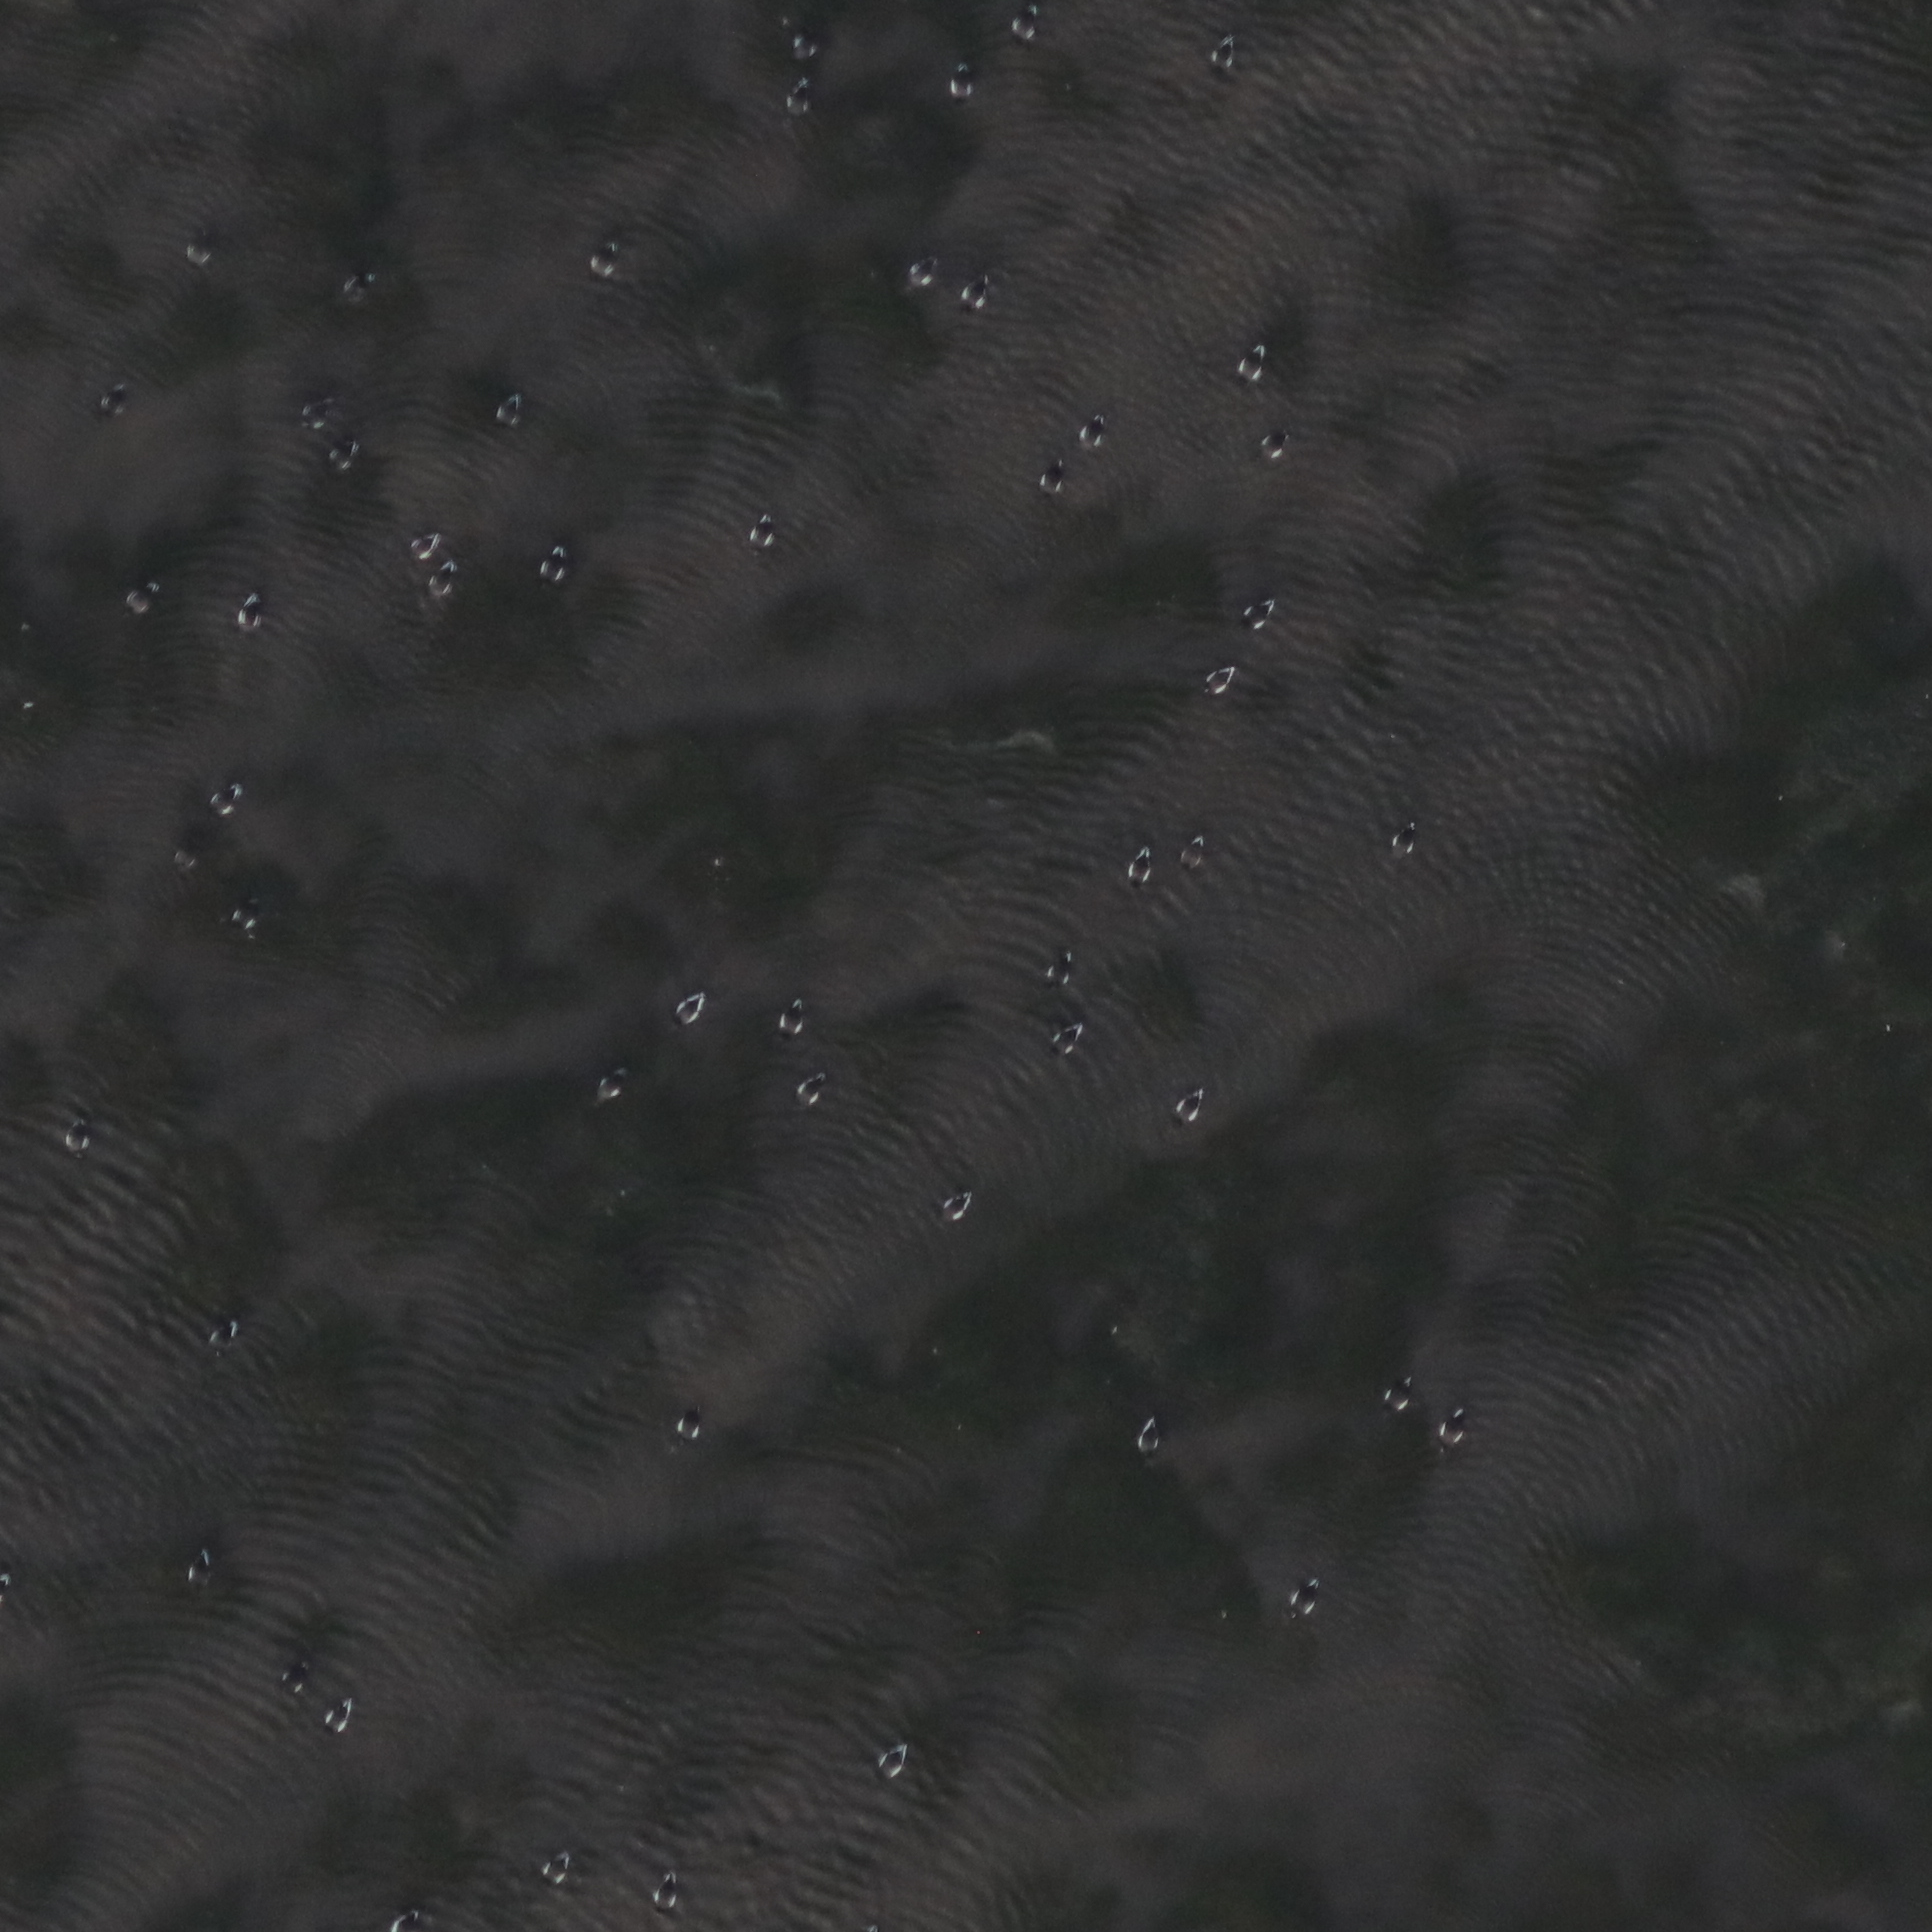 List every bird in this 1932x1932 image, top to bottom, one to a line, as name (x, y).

brant (1027, 27)
brant (801, 45)
brant (1225, 58)
brant (963, 87)
brant (804, 100)
brant (203, 253)
brant (607, 263)
brant (920, 272)
brant (357, 286)
brant (977, 294)
brant (1252, 367)
brant (121, 407)
brant (510, 413)
brant (308, 414)
brant (1092, 432)
brant (1273, 444)
brant (342, 462)
brant (1057, 487)
brant (762, 534)
brant (418, 545)
brant (554, 568)
brant (440, 588)
brant (141, 599)
brant (250, 614)
brant (1258, 616)
brant (1221, 681)
brant (223, 802)
brant (1404, 838)
brant (183, 855)
brant (1193, 857)
brant (1140, 868)
brant (252, 919)
brant (1063, 970)
brant (687, 1011)
brant (792, 1022)
brant (1065, 1040)
brant (612, 1086)
brant (812, 1089)
brant (1191, 1107)
brant (78, 1136)
brant (956, 1206)
brant (225, 1337)
brant (1395, 1401)
brant (690, 1431)
brant (1454, 1431)
brant (1149, 1439)
brant (199, 1571)
brant (1302, 1598)
brant (298, 1680)
brant (337, 1715)
brant (891, 1762)
brant (557, 1869)
brant (667, 1899)
brant (409, 1930)